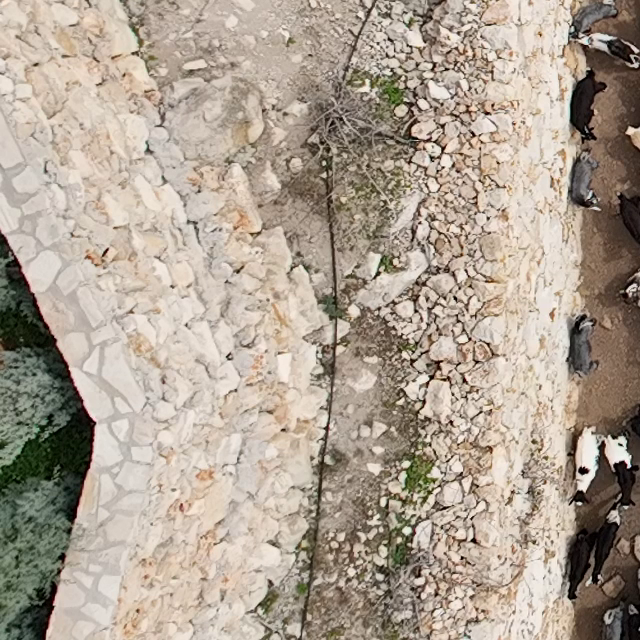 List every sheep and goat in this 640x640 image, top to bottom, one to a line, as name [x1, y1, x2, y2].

goat [570, 0, 622, 39]
goat [631, 0, 639, 12]
goat [577, 32, 639, 69]
goat [569, 68, 608, 144]
goat [624, 123, 639, 179]
goat [569, 151, 602, 210]
goat [615, 191, 639, 253]
goat [569, 313, 598, 373]
goat [627, 402, 639, 463]
goat [570, 425, 600, 505]
goat [600, 434, 638, 509]
goat [586, 507, 620, 587]
goat [567, 532, 597, 599]
goat [603, 602, 624, 636]